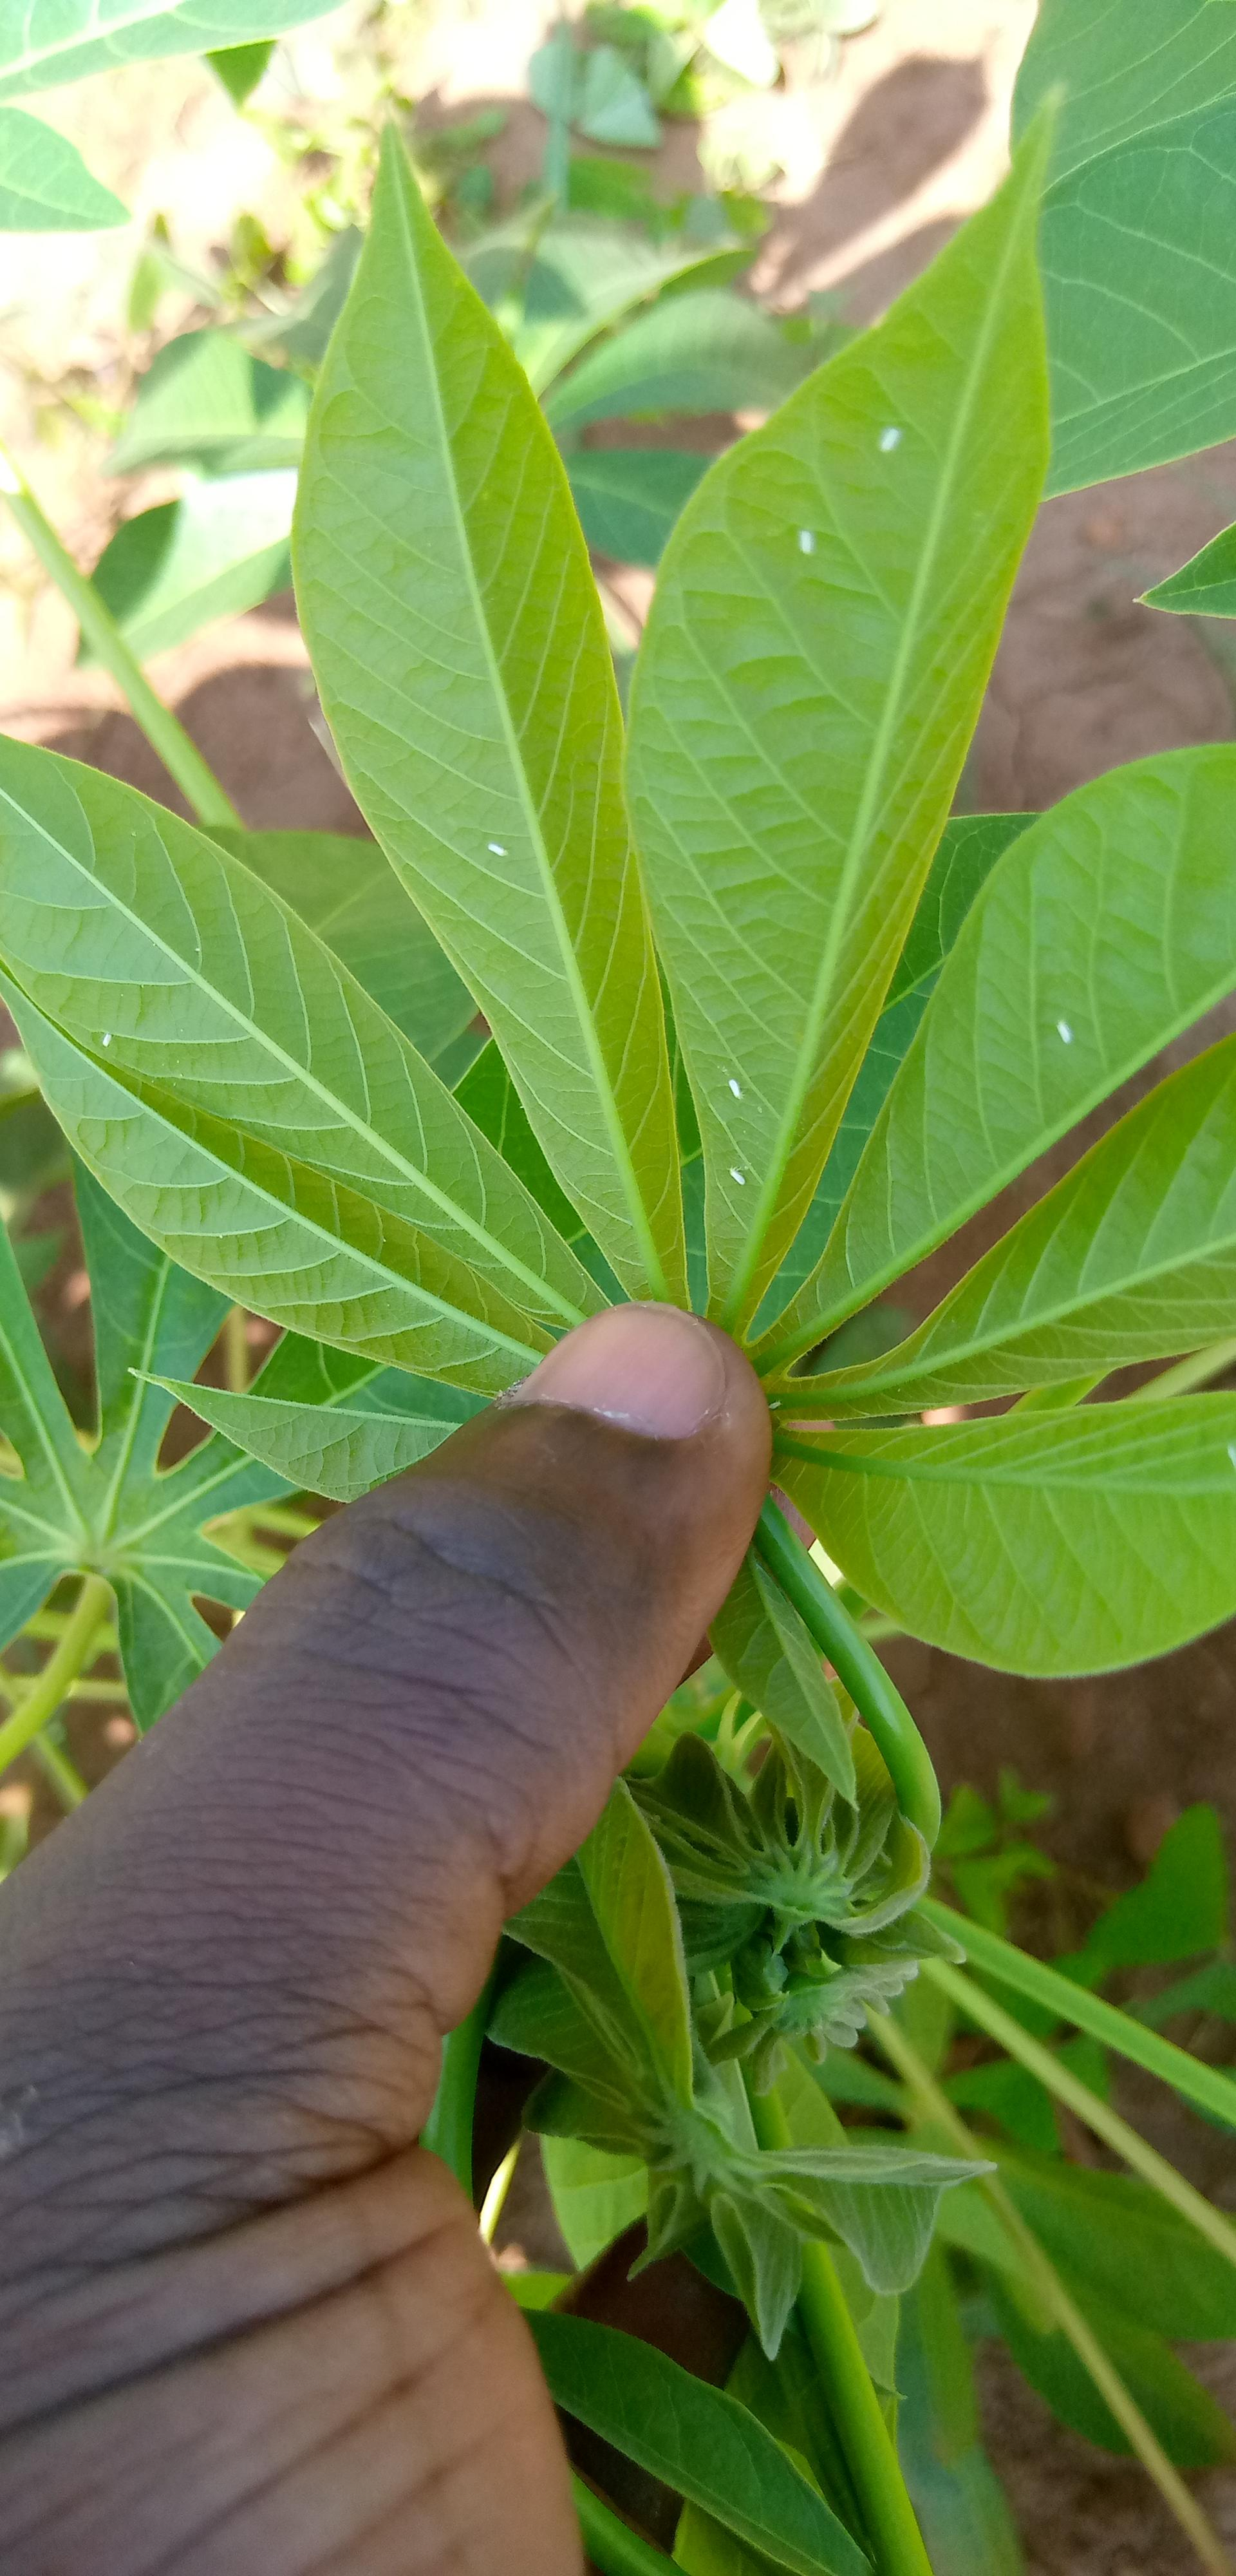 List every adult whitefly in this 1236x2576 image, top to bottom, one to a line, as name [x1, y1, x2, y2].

whitefly [877, 424, 904, 455]
whitefly [798, 528, 816, 557]
whitefly [485, 840, 510, 858]
whitefly [1053, 1017, 1072, 1045]
whitefly [100, 1030, 114, 1050]
whitefly [726, 1076, 746, 1101]
whitefly [727, 1162, 747, 1186]